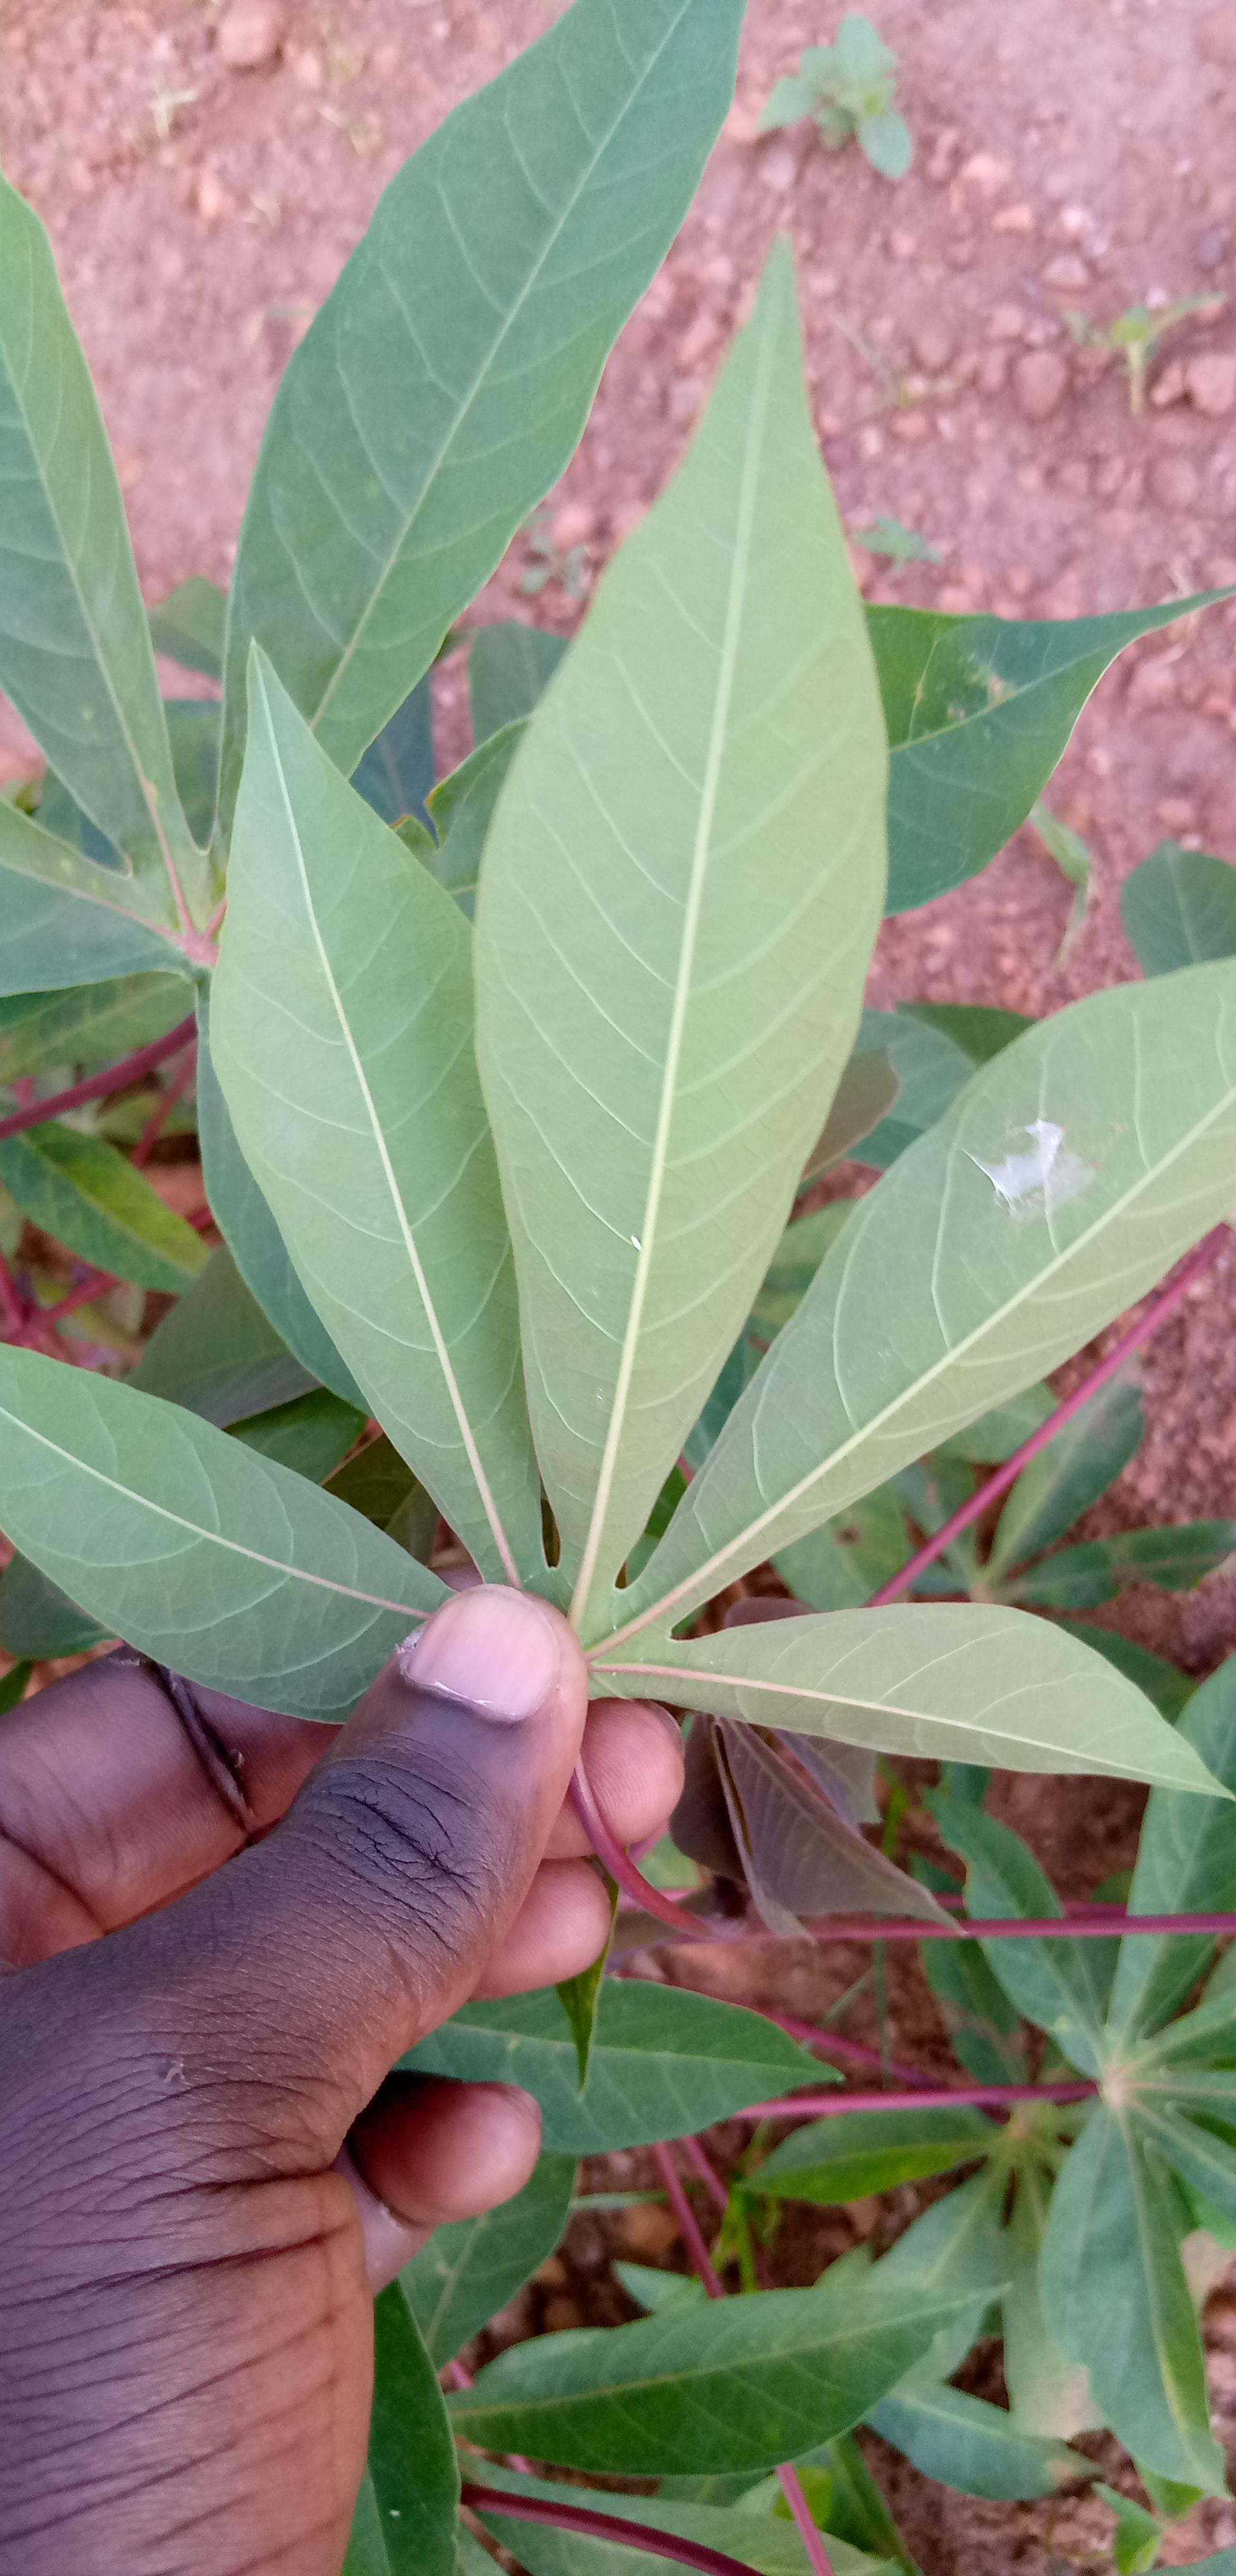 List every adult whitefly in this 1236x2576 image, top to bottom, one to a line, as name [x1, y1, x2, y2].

whitefly [628, 1230, 642, 1255]